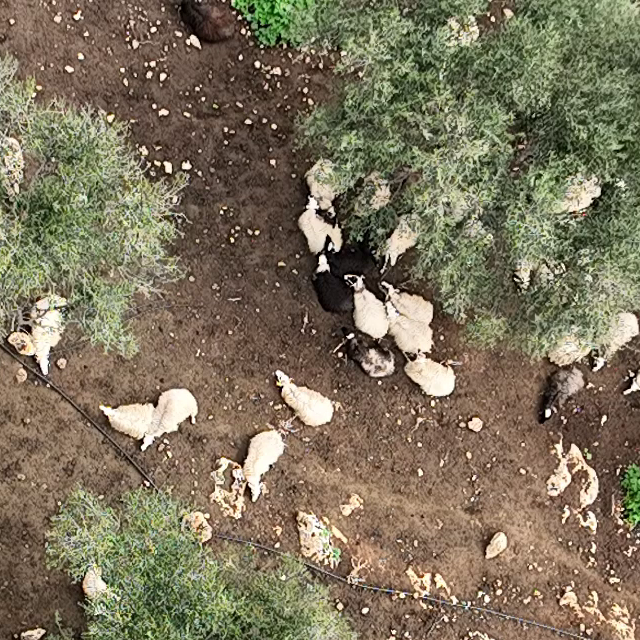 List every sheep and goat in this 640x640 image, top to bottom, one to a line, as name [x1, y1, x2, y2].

sheep [171, 2, 237, 42]
sheep [438, 15, 478, 47]
sheep [0, 136, 24, 199]
sheep [303, 155, 340, 201]
sheep [353, 172, 392, 220]
sheep [548, 172, 597, 216]
sheep [313, 177, 362, 226]
sheep [297, 195, 341, 253]
sheep [371, 215, 422, 275]
sheep [323, 237, 372, 279]
sheep [312, 251, 345, 313]
sheep [508, 254, 532, 293]
sheep [343, 272, 389, 337]
sheep [379, 281, 434, 325]
sheep [28, 296, 70, 376]
sheep [383, 301, 432, 353]
sheep [591, 313, 637, 373]
sheep [546, 325, 595, 364]
sheep [340, 326, 395, 377]
sheep [403, 348, 455, 398]
sheep [619, 355, 639, 395]
sheep [539, 366, 587, 423]
sheep [273, 369, 334, 425]
sheep [140, 389, 198, 452]
sheep [98, 399, 155, 439]
sheep [243, 429, 286, 504]
sheep [83, 564, 122, 605]